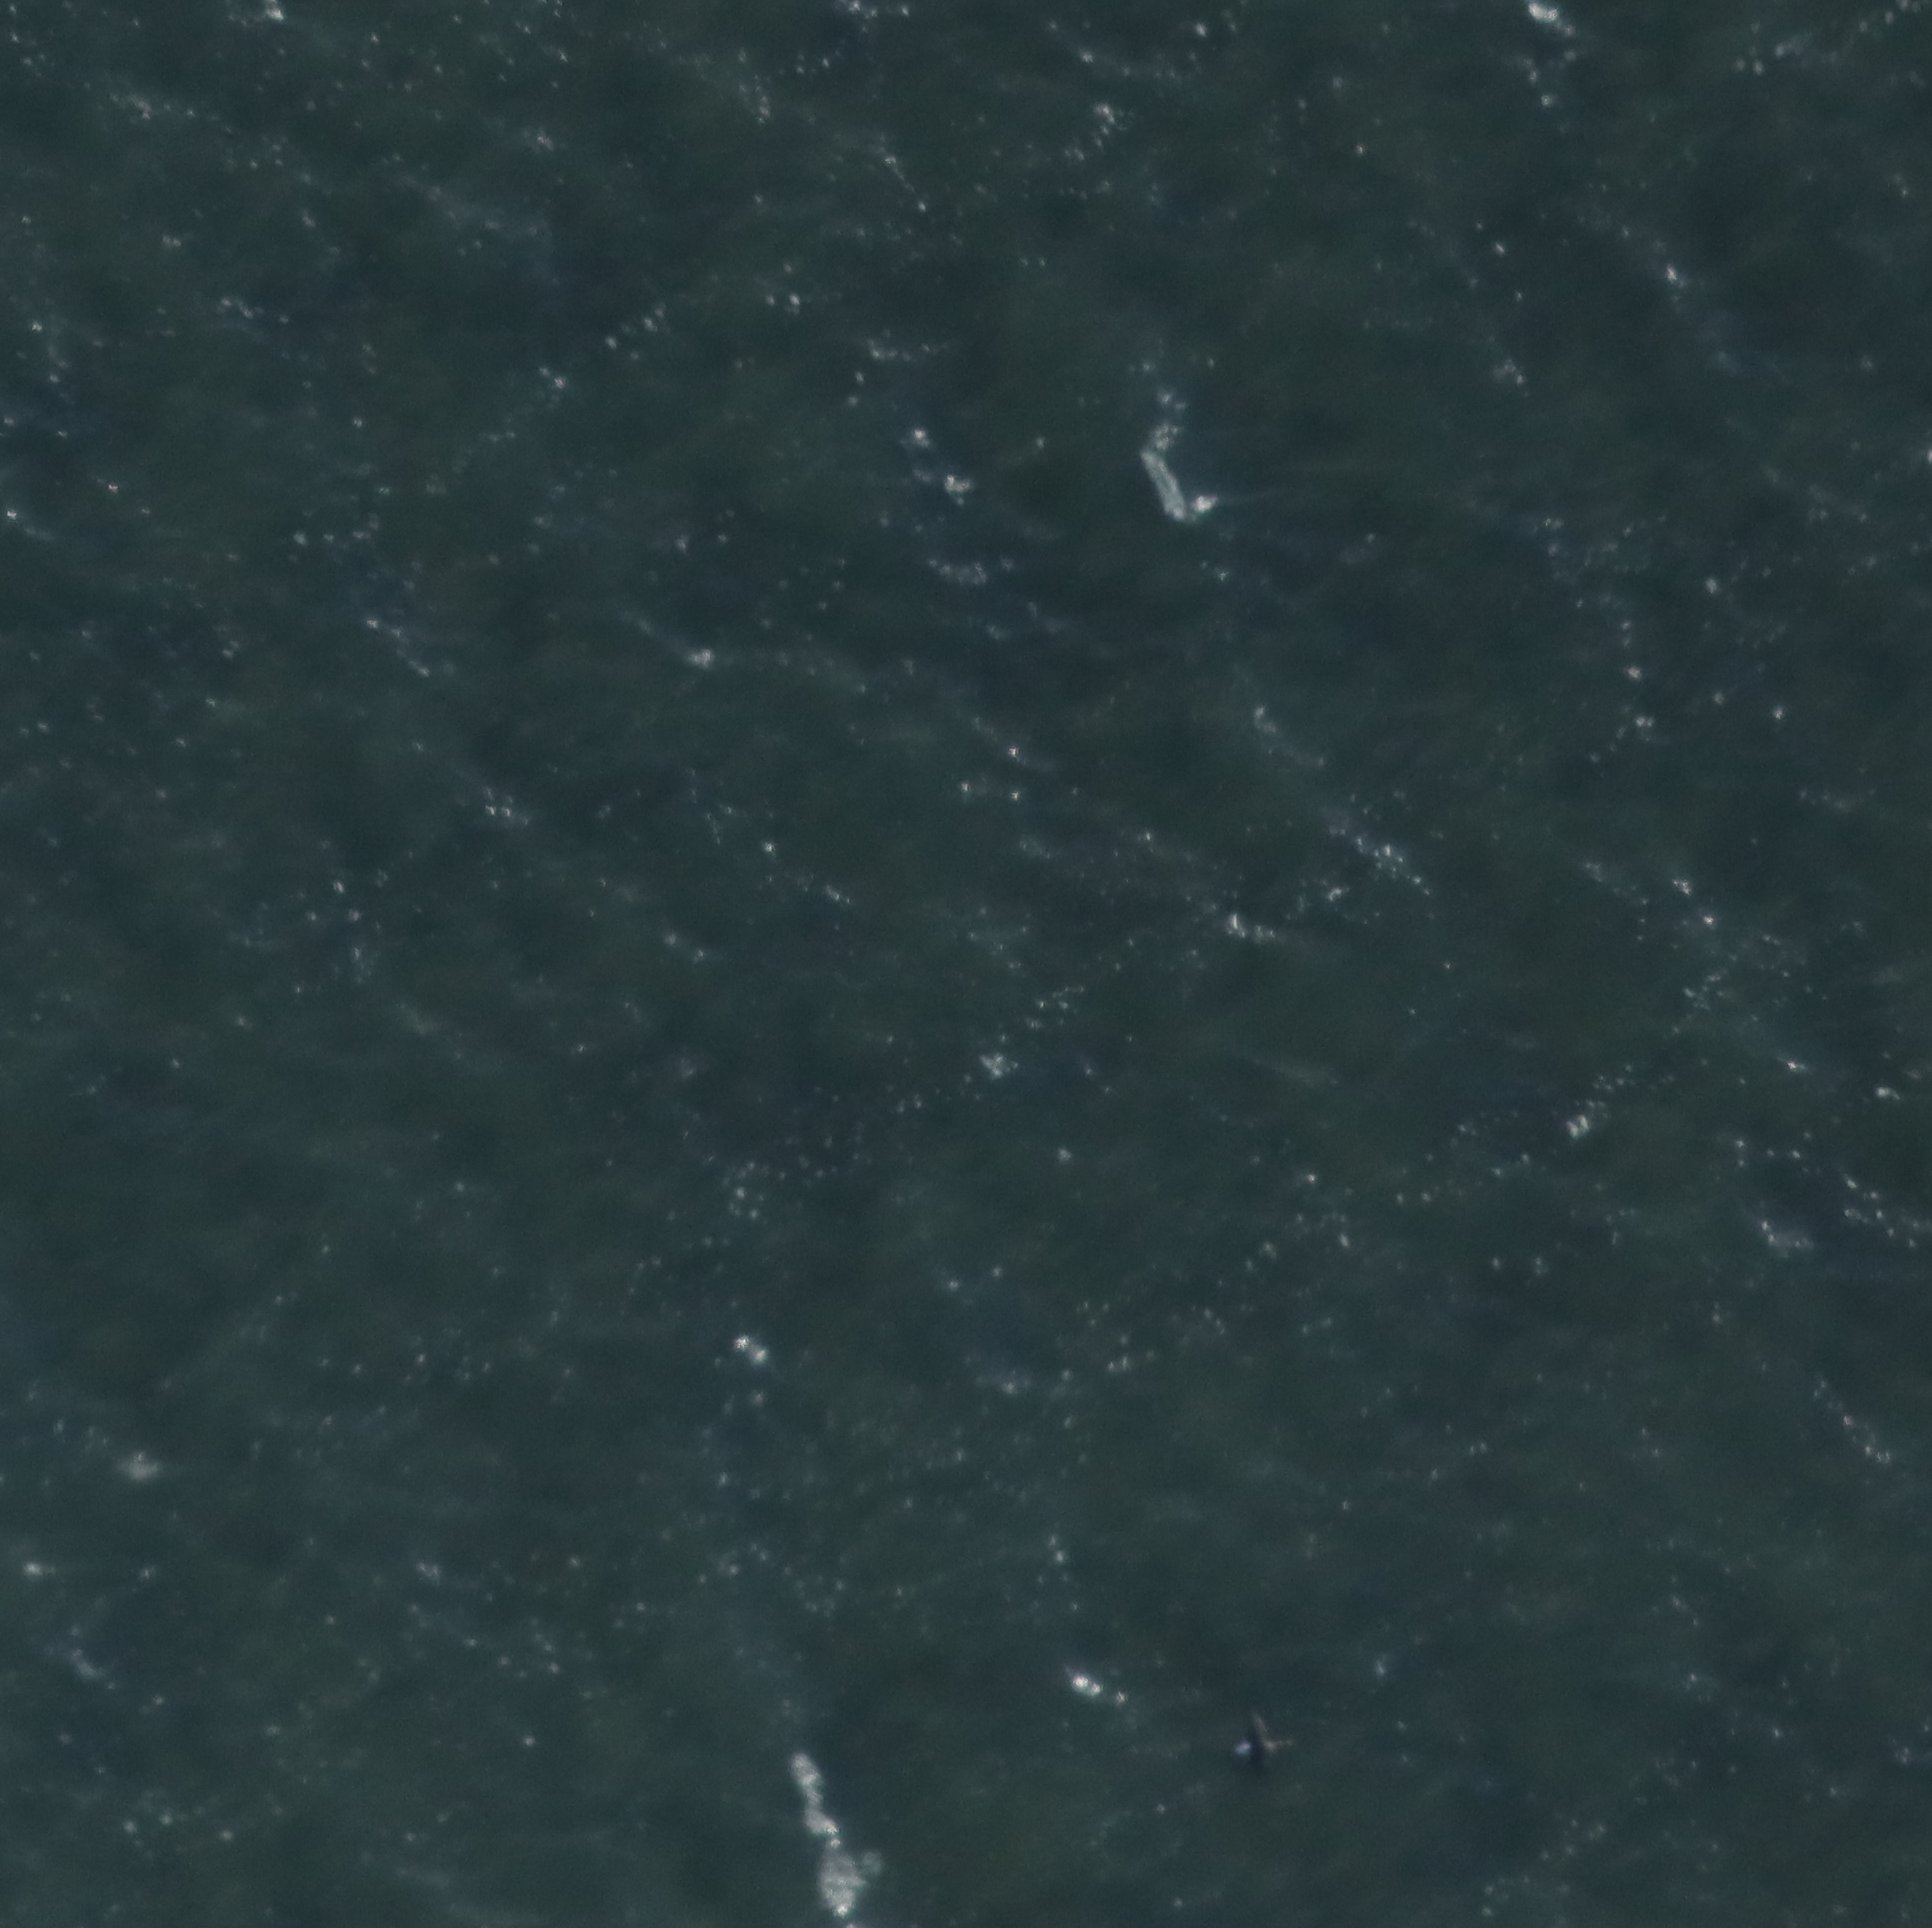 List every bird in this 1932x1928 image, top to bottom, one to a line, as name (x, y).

brant (1256, 1743)